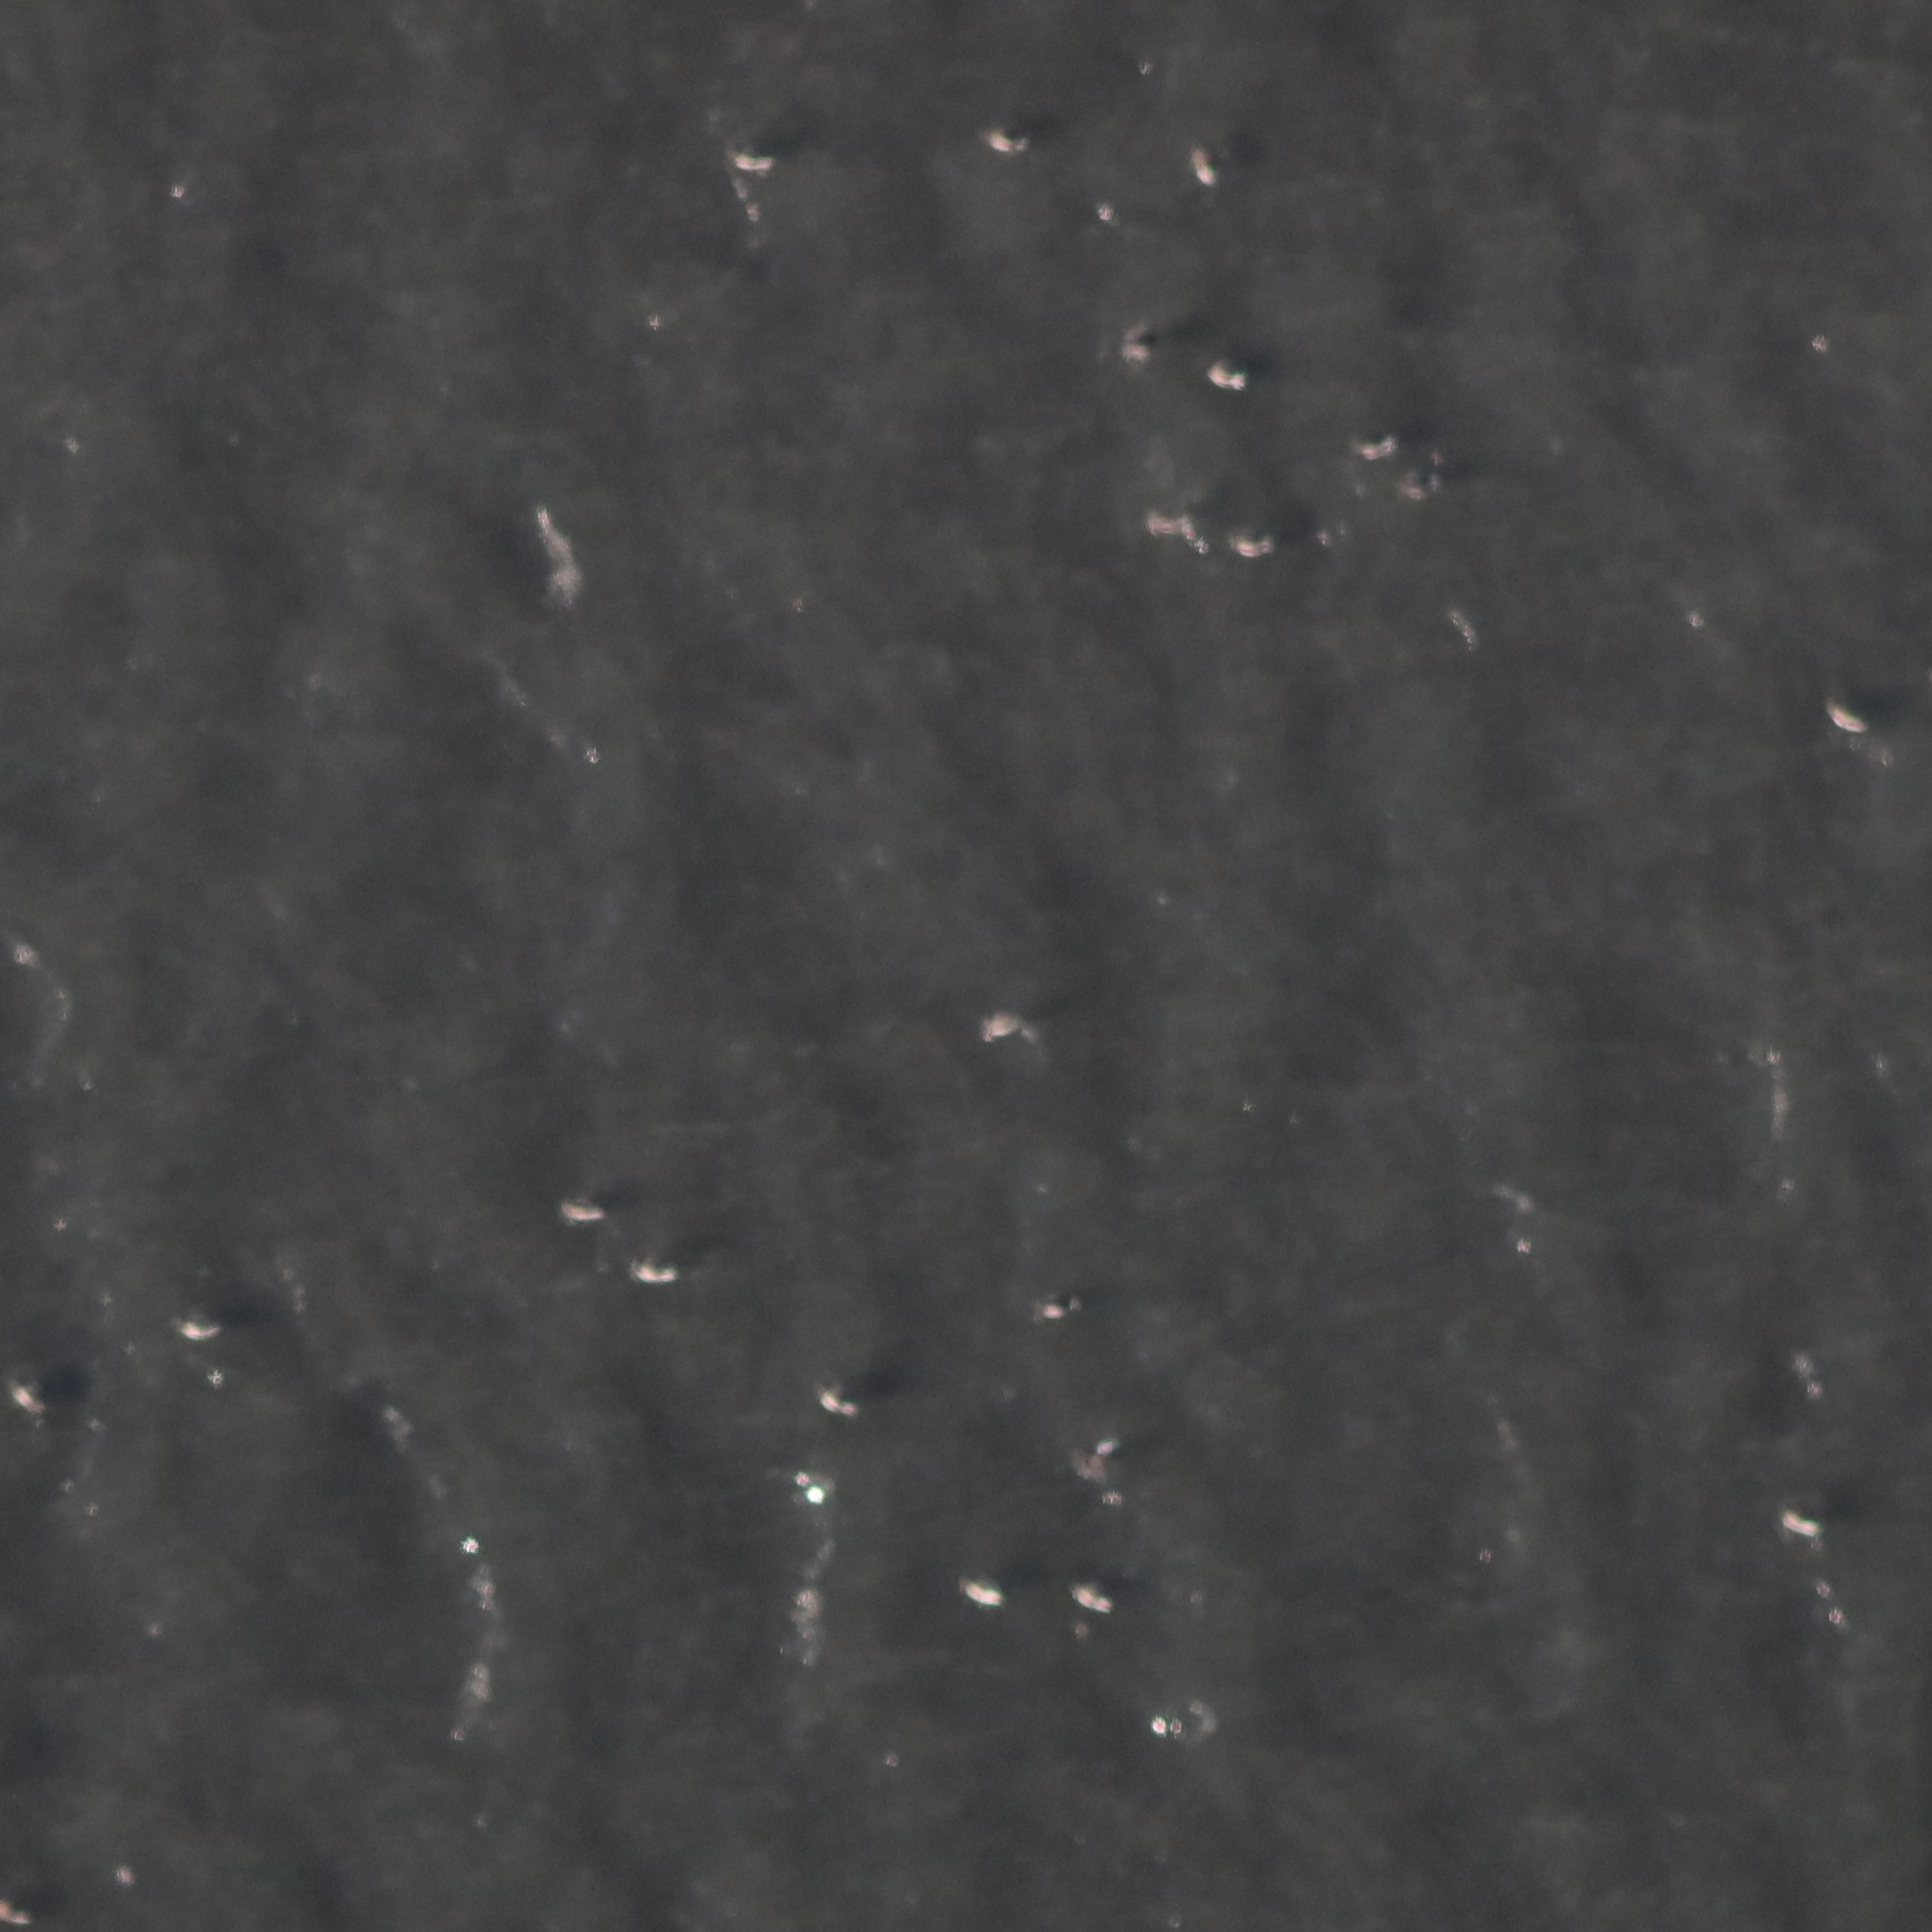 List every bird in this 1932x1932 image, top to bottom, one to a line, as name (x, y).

brant (1005, 144)
brant (751, 156)
brant (1204, 162)
brant (1140, 346)
brant (1222, 378)
brant (1372, 451)
brant (1415, 485)
brant (1165, 525)
brant (1253, 546)
brant (1843, 714)
brant (1003, 1024)
brant (573, 1207)
brant (658, 1270)
brant (1053, 1302)
brant (203, 1322)
brant (31, 1392)
brant (837, 1397)
brant (1094, 1464)
brant (1802, 1516)
brant (981, 1586)
brant (1089, 1593)
brant (8, 1907)